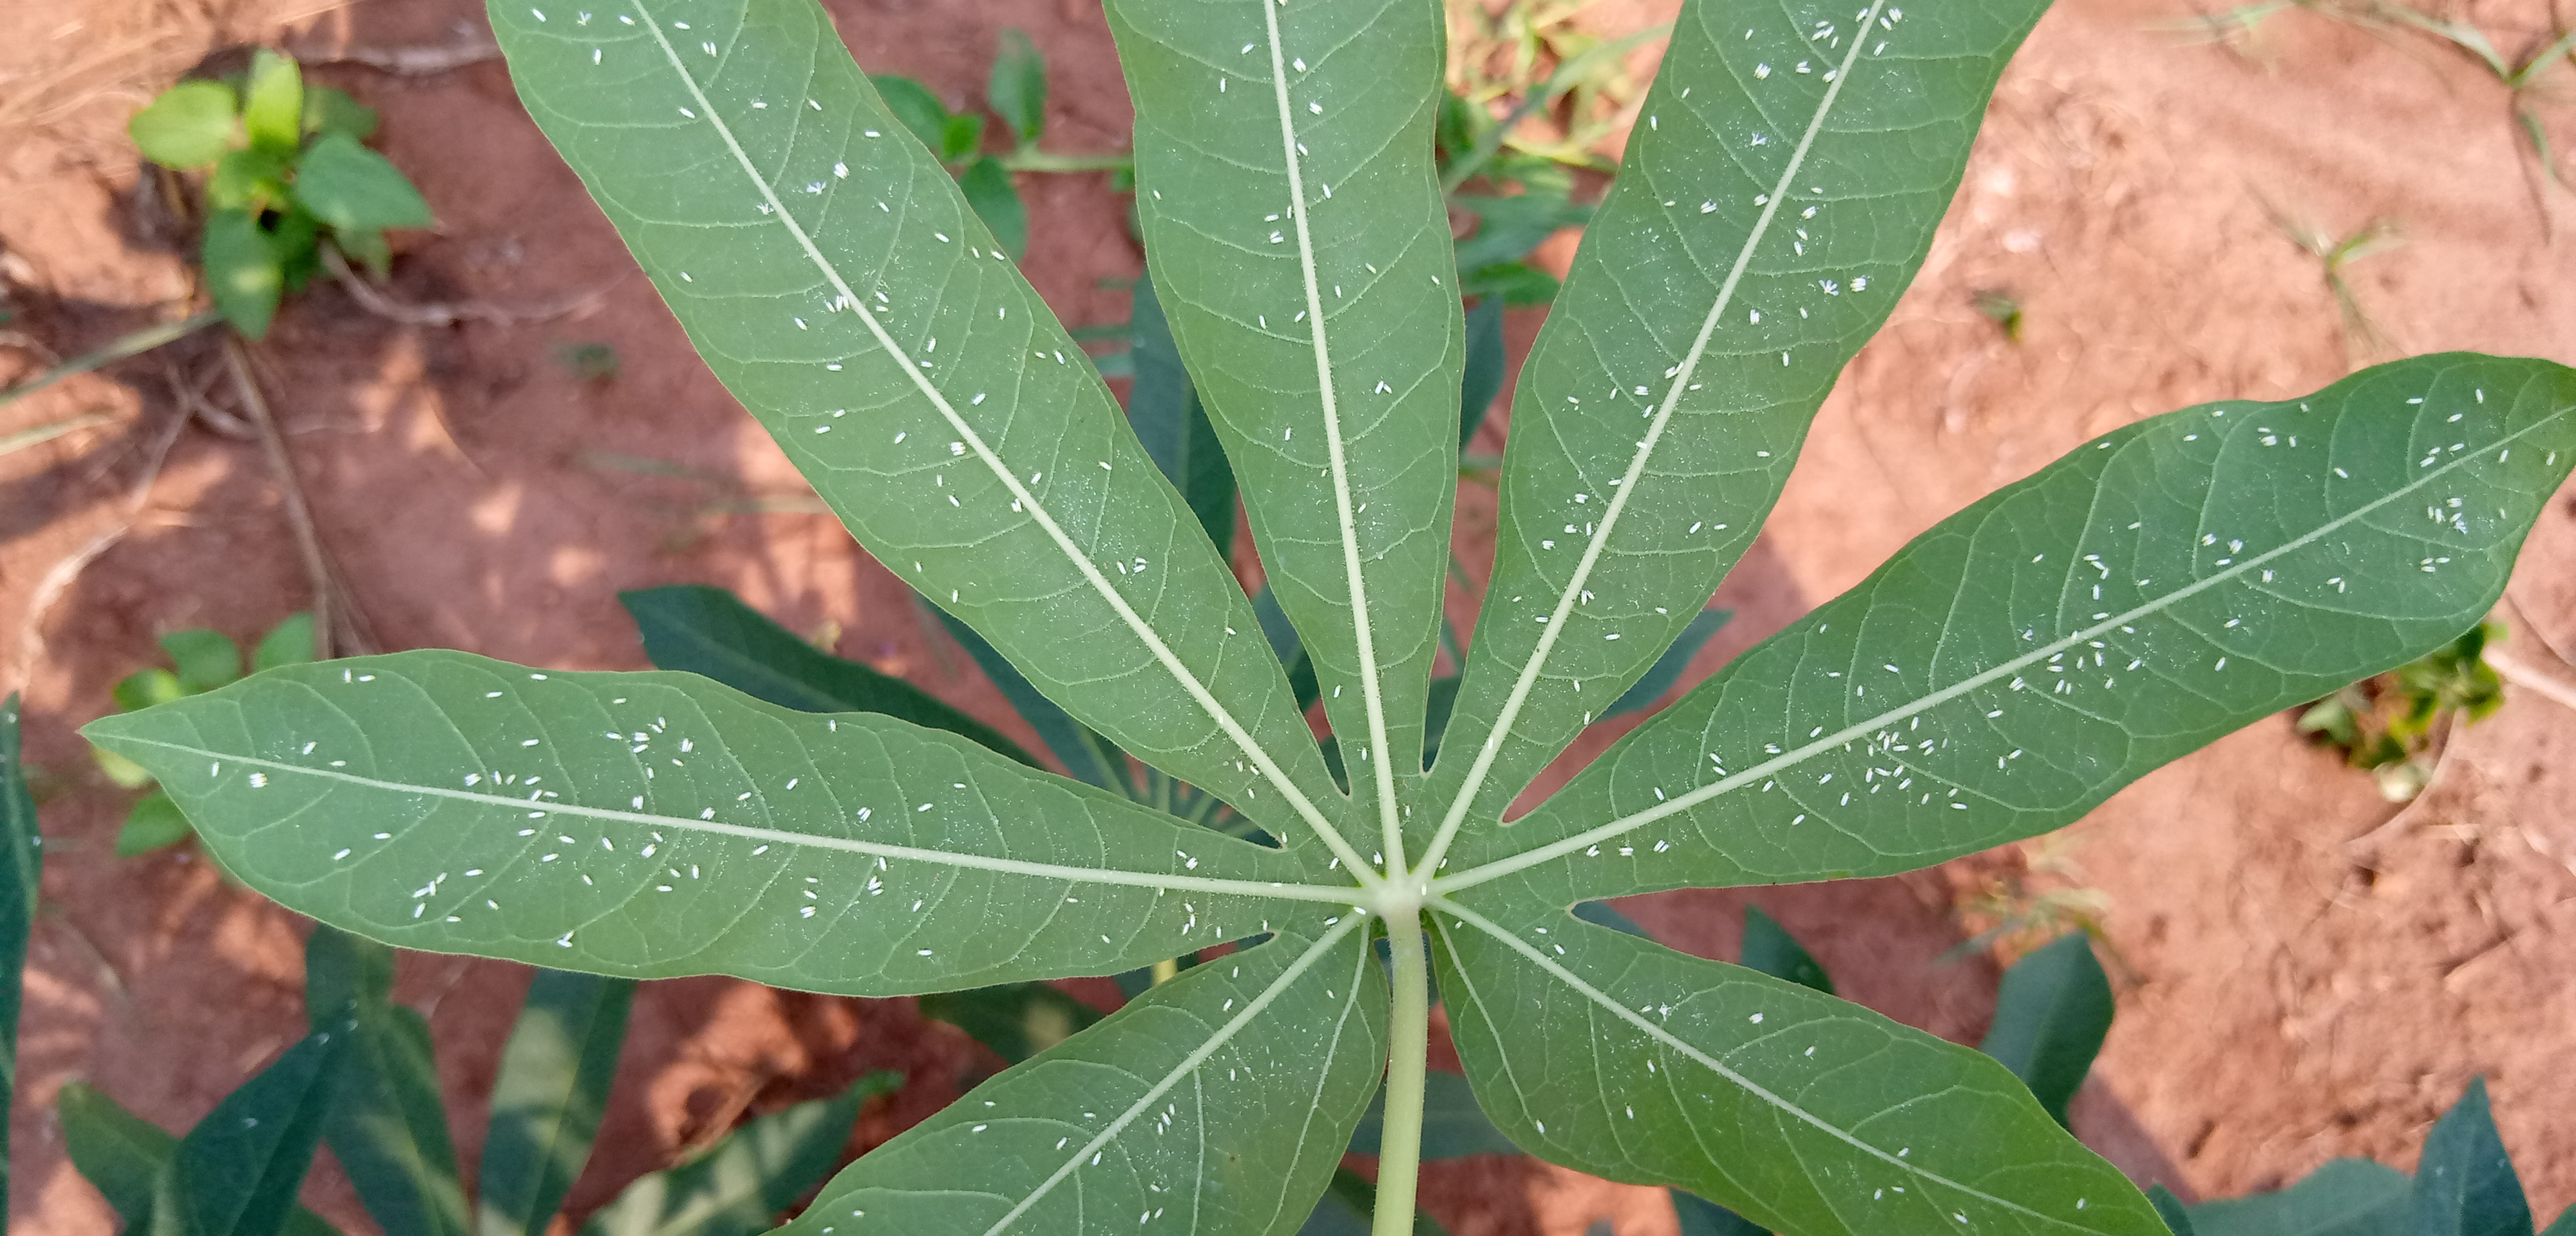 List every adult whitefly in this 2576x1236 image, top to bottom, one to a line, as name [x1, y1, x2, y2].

whitefly [1855, 5, 1868, 24]
whitefly [532, 8, 547, 23]
whitefly [1886, 8, 1903, 23]
whitefly [575, 9, 592, 27]
whitefly [619, 14, 636, 26]
whitefly [1879, 15, 1892, 32]
whitefly [1815, 19, 1830, 28]
whitefly [672, 20, 692, 31]
whitefly [1824, 26, 1834, 40]
whitefly [1743, 28, 1754, 41]
whitefly [1811, 29, 1822, 41]
whitefly [1830, 35, 1839, 50]
whitefly [701, 39, 710, 55]
whitefly [710, 41, 718, 58]
whitefly [1873, 41, 1888, 57]
whitefly [1239, 42, 1255, 56]
whitefly [592, 46, 604, 67]
whitefly [1292, 56, 1308, 74]
whitefly [1795, 60, 1808, 67]
whitefly [1752, 61, 1772, 80]
whitefly [1794, 68, 1813, 75]
whitefly [1822, 68, 1838, 84]
whitefly [1218, 76, 1230, 94]
whitefly [1680, 85, 1692, 100]
whitefly [808, 97, 823, 113]
whitefly [1307, 99, 1325, 117]
whitefly [750, 100, 770, 111]
whitefly [678, 106, 696, 120]
whitefly [1649, 113, 1659, 132]
whitefly [864, 129, 882, 140]
whitefly [1749, 131, 1769, 149]
whitefly [1296, 141, 1311, 158]
whitefly [833, 162, 850, 179]
whitefly [806, 180, 828, 196]
whitefly [1321, 182, 1332, 200]
whitefly [1810, 185, 1826, 196]
whitefly [1151, 188, 1162, 201]
whitefly [1752, 190, 1768, 207]
whitefly [755, 199, 775, 216]
whitefly [1662, 200, 1676, 208]
whitefly [1699, 200, 1718, 214]
whitefly [877, 201, 891, 214]
whitefly [1284, 204, 1296, 221]
whitefly [1799, 205, 1819, 220]
whitefly [1264, 214, 1280, 223]
whitefly [1795, 227, 1810, 241]
whitefly [1267, 230, 1282, 238]
whitefly [933, 232, 951, 244]
whitefly [1269, 237, 1286, 245]
whitefly [1793, 240, 1803, 257]
whitefly [970, 245, 982, 260]
whitefly [989, 248, 1007, 261]
whitefly [1364, 261, 1378, 276]
whitefly [679, 270, 693, 283]
whitefly [1430, 275, 1441, 286]
whitefly [1850, 276, 1868, 294]
whitefly [1817, 278, 1839, 297]
whitefly [1334, 284, 1345, 301]
whitefly [875, 288, 891, 304]
whitefly [841, 293, 851, 312]
whitefly [834, 294, 843, 314]
whitefly [825, 299, 835, 314]
whitefly [875, 303, 891, 314]
whitefly [1798, 305, 1809, 320]
whitefly [997, 306, 1007, 321]
whitefly [1748, 308, 1755, 326]
whitefly [1293, 308, 1306, 324]
whitefly [1754, 311, 1761, 326]
whitefly [1258, 314, 1268, 331]
whitefly [794, 316, 810, 332]
whitefly [925, 335, 938, 353]
whitefly [1054, 348, 1068, 365]
whitefly [1781, 350, 1790, 368]
whitefly [1034, 350, 1048, 360]
whitefly [919, 360, 935, 368]
whitefly [1675, 362, 1685, 372]
whitefly [826, 362, 844, 371]
whitefly [1664, 368, 1676, 380]
whitefly [1374, 378, 1384, 395]
whitefly [1632, 382, 1649, 391]
whitefly [1688, 382, 1704, 392]
whitefly [1383, 384, 1394, 395]
whitefly [1608, 386, 1618, 401]
whitefly [2475, 388, 2486, 405]
whitefly [1634, 389, 1649, 398]
whitefly [971, 391, 989, 408]
whitefly [1566, 394, 1582, 405]
whitefly [2405, 394, 2423, 404]
whitefly [2299, 402, 2308, 414]
whitefly [1641, 403, 1654, 420]
whitefly [832, 407, 847, 419]
whitefly [2210, 409, 2225, 418]
whitefly [2447, 410, 2463, 424]
whitefly [813, 425, 833, 435]
whitefly [1283, 425, 1294, 442]
whitefly [2255, 425, 2272, 433]
whitefly [893, 429, 907, 445]
whitefly [2182, 433, 2199, 443]
whitefly [2287, 433, 2298, 450]
whitefly [2259, 435, 2278, 448]
whitefly [1634, 439, 1648, 450]
whitefly [950, 440, 963, 446]
whitefly [2448, 440, 2465, 452]
whitefly [2097, 442, 2112, 451]
whitefly [2427, 444, 2442, 455]
whitefly [951, 445, 968, 456]
whitefly [2499, 448, 2509, 466]
whitefly [1755, 449, 1772, 460]
whitefly [2545, 449, 2557, 467]
whitefly [2418, 456, 2438, 468]
whitefly [1098, 459, 1113, 472]
whitefly [1320, 466, 1329, 479]
whitefly [2333, 466, 2350, 481]
whitefly [1030, 471, 1043, 486]
whitefly [935, 473, 944, 490]
whitefly [1606, 477, 1623, 487]
whitefly [1573, 492, 1589, 500]
whitefly [948, 493, 963, 507]
whitefly [1010, 495, 1025, 515]
whitefly [1573, 496, 1586, 505]
whitefly [2445, 496, 2465, 508]
whitefly [1357, 500, 1368, 515]
whitefly [2427, 505, 2434, 523]
whitefly [2434, 505, 2445, 524]
whitefly [2497, 506, 2508, 520]
whitefly [2447, 511, 2463, 523]
whitefly [1687, 516, 1703, 535]
whitefly [1584, 520, 1593, 538]
whitefly [2126, 520, 2143, 531]
whitefly [2454, 521, 2471, 536]
whitefly [1562, 522, 1578, 535]
whitefly [1712, 522, 1728, 530]
whitefly [2200, 532, 2217, 547]
whitefly [1540, 538, 1556, 552]
whitefly [2228, 538, 2244, 556]
whitefly [2031, 552, 2045, 565]
whitefly [2080, 554, 2101, 561]
whitefly [1134, 556, 1148, 565]
whitefly [2436, 556, 2452, 564]
whitefly [2419, 556, 2436, 565]
whitefly [913, 559, 925, 574]
whitefly [2214, 559, 2231, 566]
whitefly [2090, 559, 2107, 569]
whitefly [1116, 560, 1127, 576]
whitefly [1133, 564, 1148, 574]
whitefly [2420, 565, 2438, 574]
whitefly [2260, 567, 2275, 583]
whitefly [2099, 569, 2109, 581]
whitefly [2324, 576, 2340, 585]
whitefly [2134, 577, 2152, 587]
whitefly [2336, 579, 2347, 596]
whitefly [2090, 583, 2102, 601]
whitefly [1579, 586, 1587, 606]
whitefly [951, 587, 959, 604]
whitefly [1587, 588, 1596, 602]
whitefly [1511, 595, 1523, 604]
whitefly [1654, 605, 1669, 615]
whitefly [2090, 610, 2110, 621]
whitefly [1534, 615, 1549, 624]
whitefly [2224, 617, 2240, 628]
whitefly [1817, 623, 1829, 635]
whitefly [1224, 624, 1238, 638]
whitefly [2119, 624, 2136, 635]
whitefly [2020, 627, 2034, 641]
whitefly [2070, 629, 2078, 641]
whitefly [1604, 632, 1623, 641]
whitefly [2087, 639, 2106, 649]
whitefly [2093, 651, 2102, 667]
whitefly [2048, 652, 2064, 663]
whitefly [2075, 655, 2084, 670]
whitefly [2213, 657, 2228, 672]
whitefly [2125, 657, 2141, 673]
whitefly [1881, 662, 1901, 675]
whitefly [2045, 664, 2064, 673]
whitefly [343, 666, 352, 686]
whitefly [1827, 669, 1842, 680]
whitefly [529, 671, 549, 681]
whitefly [358, 671, 378, 684]
whitefly [2008, 676, 2027, 693]
whitefly [2103, 676, 2114, 691]
whitefly [2053, 679, 2064, 694]
whitefly [1572, 679, 1582, 693]
whitefly [2065, 682, 2072, 697]
whitefly [1856, 682, 1865, 699]
whitefly [1332, 683, 1342, 698]
whitefly [485, 690, 504, 698]
whitefly [612, 697, 628, 705]
whitefly [1984, 708, 2005, 720]
whitefly [1583, 709, 1591, 726]
whitefly [659, 715, 668, 729]
whitefly [1909, 716, 1919, 731]
whitefly [829, 718, 837, 734]
whitefly [650, 724, 665, 735]
whitefly [1808, 724, 1824, 739]
whitefly [1875, 729, 1886, 740]
whitefly [1889, 731, 1899, 744]
whitefly [605, 731, 623, 742]
whitefly [1883, 734, 1890, 751]
whitefly [679, 736, 687, 753]
whitefly [1940, 736, 1949, 750]
whitefly [520, 737, 540, 749]
whitefly [302, 740, 317, 756]
whitefly [687, 740, 694, 754]
whitefly [1844, 740, 1852, 753]
whitefly [1763, 741, 1782, 754]
whitefly [632, 743, 650, 754]
whitefly [1866, 743, 1875, 757]
whitefly [1891, 743, 1911, 753]
whitefly [1360, 745, 1368, 762]
whitefly [2007, 747, 2022, 760]
whitefly [1708, 752, 1723, 765]
whitefly [1997, 754, 2004, 771]
whitefly [671, 757, 684, 767]
whitefly [328, 758, 348, 769]
whitefly [1235, 759, 1245, 773]
whitefly [210, 760, 223, 778]
whitefly [1892, 763, 1905, 778]
whitefly [1249, 763, 1260, 776]
whitefly [1712, 765, 1728, 776]
whitefly [647, 765, 656, 780]
whitefly [1864, 766, 1873, 784]
whitefly [1875, 766, 1891, 778]
whitefly [495, 769, 502, 787]
whitefly [463, 770, 482, 788]
whitefly [249, 771, 268, 789]
whitefly [1818, 772, 1834, 787]
whitefly [505, 773, 517, 785]
whitefly [525, 774, 542, 785]
whitefly [786, 776, 800, 791]
whitefly [1897, 777, 1911, 790]
whitefly [1760, 779, 1774, 793]
whitefly [952, 781, 969, 791]
whitefly [1869, 783, 1882, 795]
whitefly [1947, 785, 1959, 798]
whitefly [1653, 785, 1665, 803]
whitefly [529, 787, 542, 801]
whitefly [1247, 787, 1257, 801]
whitefly [543, 789, 559, 798]
whitefly [737, 790, 752, 802]
whitefly [1920, 791, 1931, 805]
whitefly [1839, 791, 1851, 807]
whitefly [638, 794, 644, 810]
whitefly [631, 795, 639, 808]
whitefly [916, 801, 934, 813]
whitefly [1949, 801, 1968, 810]
whitefly [1404, 803, 1412, 819]
whitefly [698, 804, 717, 819]
whitefly [856, 804, 872, 822]
whitefly [528, 810, 545, 819]
whitefly [1790, 813, 1804, 826]
whitefly [517, 827, 535, 837]
whitefly [651, 829, 667, 843]
whitefly [372, 829, 393, 841]
whitefly [1280, 830, 1290, 845]
whitefly [558, 834, 577, 845]
whitefly [601, 835, 615, 852]
whitefly [1653, 838, 1671, 853]
whitefly [752, 843, 770, 856]
whitefly [1586, 843, 1600, 857]
whitefly [1616, 846, 1636, 852]
whitefly [332, 847, 353, 862]
whitefly [1176, 848, 1189, 859]
whitefly [1372, 848, 1385, 866]
whitefly [540, 851, 560, 862]
whitefly [1618, 852, 1633, 857]
whitefly [877, 854, 891, 872]
whitefly [1184, 856, 1198, 870]
whitefly [1329, 856, 1341, 870]
whitefly [1439, 857, 1448, 870]
whitefly [691, 864, 701, 880]
whitefly [669, 866, 682, 879]
whitefly [464, 868, 486, 877]
whitefly [435, 871, 448, 886]
whitefly [582, 872, 594, 887]
whitefly [804, 874, 820, 884]
whitefly [867, 874, 884, 890]
whitefly [428, 879, 438, 897]
whitefly [1419, 880, 1428, 895]
whitefly [655, 883, 675, 894]
whitefly [1156, 885, 1166, 898]
whitefly [410, 886, 428, 899]
whitefly [803, 888, 819, 901]
whitefly [870, 888, 886, 897]
whitefly [1065, 896, 1081, 904]
whitefly [912, 897, 923, 912]
whitefly [487, 899, 501, 911]
whitefly [413, 901, 426, 921]
whitefly [1183, 903, 1197, 913]
whitefly [799, 904, 817, 913]
whitefly [1352, 905, 1368, 917]
whitefly [802, 910, 817, 919]
whitefly [1189, 913, 1197, 928]
whitefly [445, 914, 463, 923]
whitefly [1322, 917, 1340, 926]
whitefly [1261, 917, 1269, 933]
whitefly [1453, 919, 1464, 930]
whitefly [1182, 922, 1189, 936]
whitefly [1215, 924, 1222, 940]
whitefly [1534, 925, 1548, 935]
whitefly [562, 930, 575, 941]
whitefly [1100, 932, 1113, 945]
whitefly [557, 939, 574, 950]
whitefly [1553, 942, 1566, 957]
whitefly [916, 947, 933, 958]
whitefly [1232, 964, 1240, 980]
whitefly [1326, 987, 1336, 1000]
whitefly [1221, 997, 1235, 1013]
whitefly [1658, 1002, 1671, 1022]
whitefly [1640, 1003, 1653, 1014]
whitefly [1748, 1011, 1765, 1026]
whitefly [1803, 1043, 1816, 1056]
whitefly [1645, 1058, 1658, 1075]
whitefly [1229, 1066, 1236, 1081]
whitefly [983, 1100, 998, 1107]
whitefly [1168, 1101, 1179, 1116]
whitefly [1623, 1102, 1636, 1121]
whitefly [1081, 1111, 1097, 1119]
whitefly [1160, 1111, 1175, 1127]
whitefly [1535, 1118, 1546, 1136]
whitefly [1157, 1121, 1165, 1136]
whitefly [969, 1122, 989, 1134]
whitefly [1054, 1135, 1068, 1151]
whitefly [1896, 1146, 1910, 1158]
whitefly [1090, 1149, 1103, 1166]
whitefly [1148, 1182, 1161, 1192]
whitefly [1889, 1184, 1906, 1194]
whitefly [1872, 1187, 1882, 1200]
whitefly [2074, 1195, 2087, 1210]
whitefly [1154, 1204, 1165, 1220]
whitefly [1139, 1208, 1150, 1226]
whitefly [851, 1208, 866, 1218]
whitefly [1950, 1210, 1968, 1224]
whitefly [821, 1225, 836, 1234]